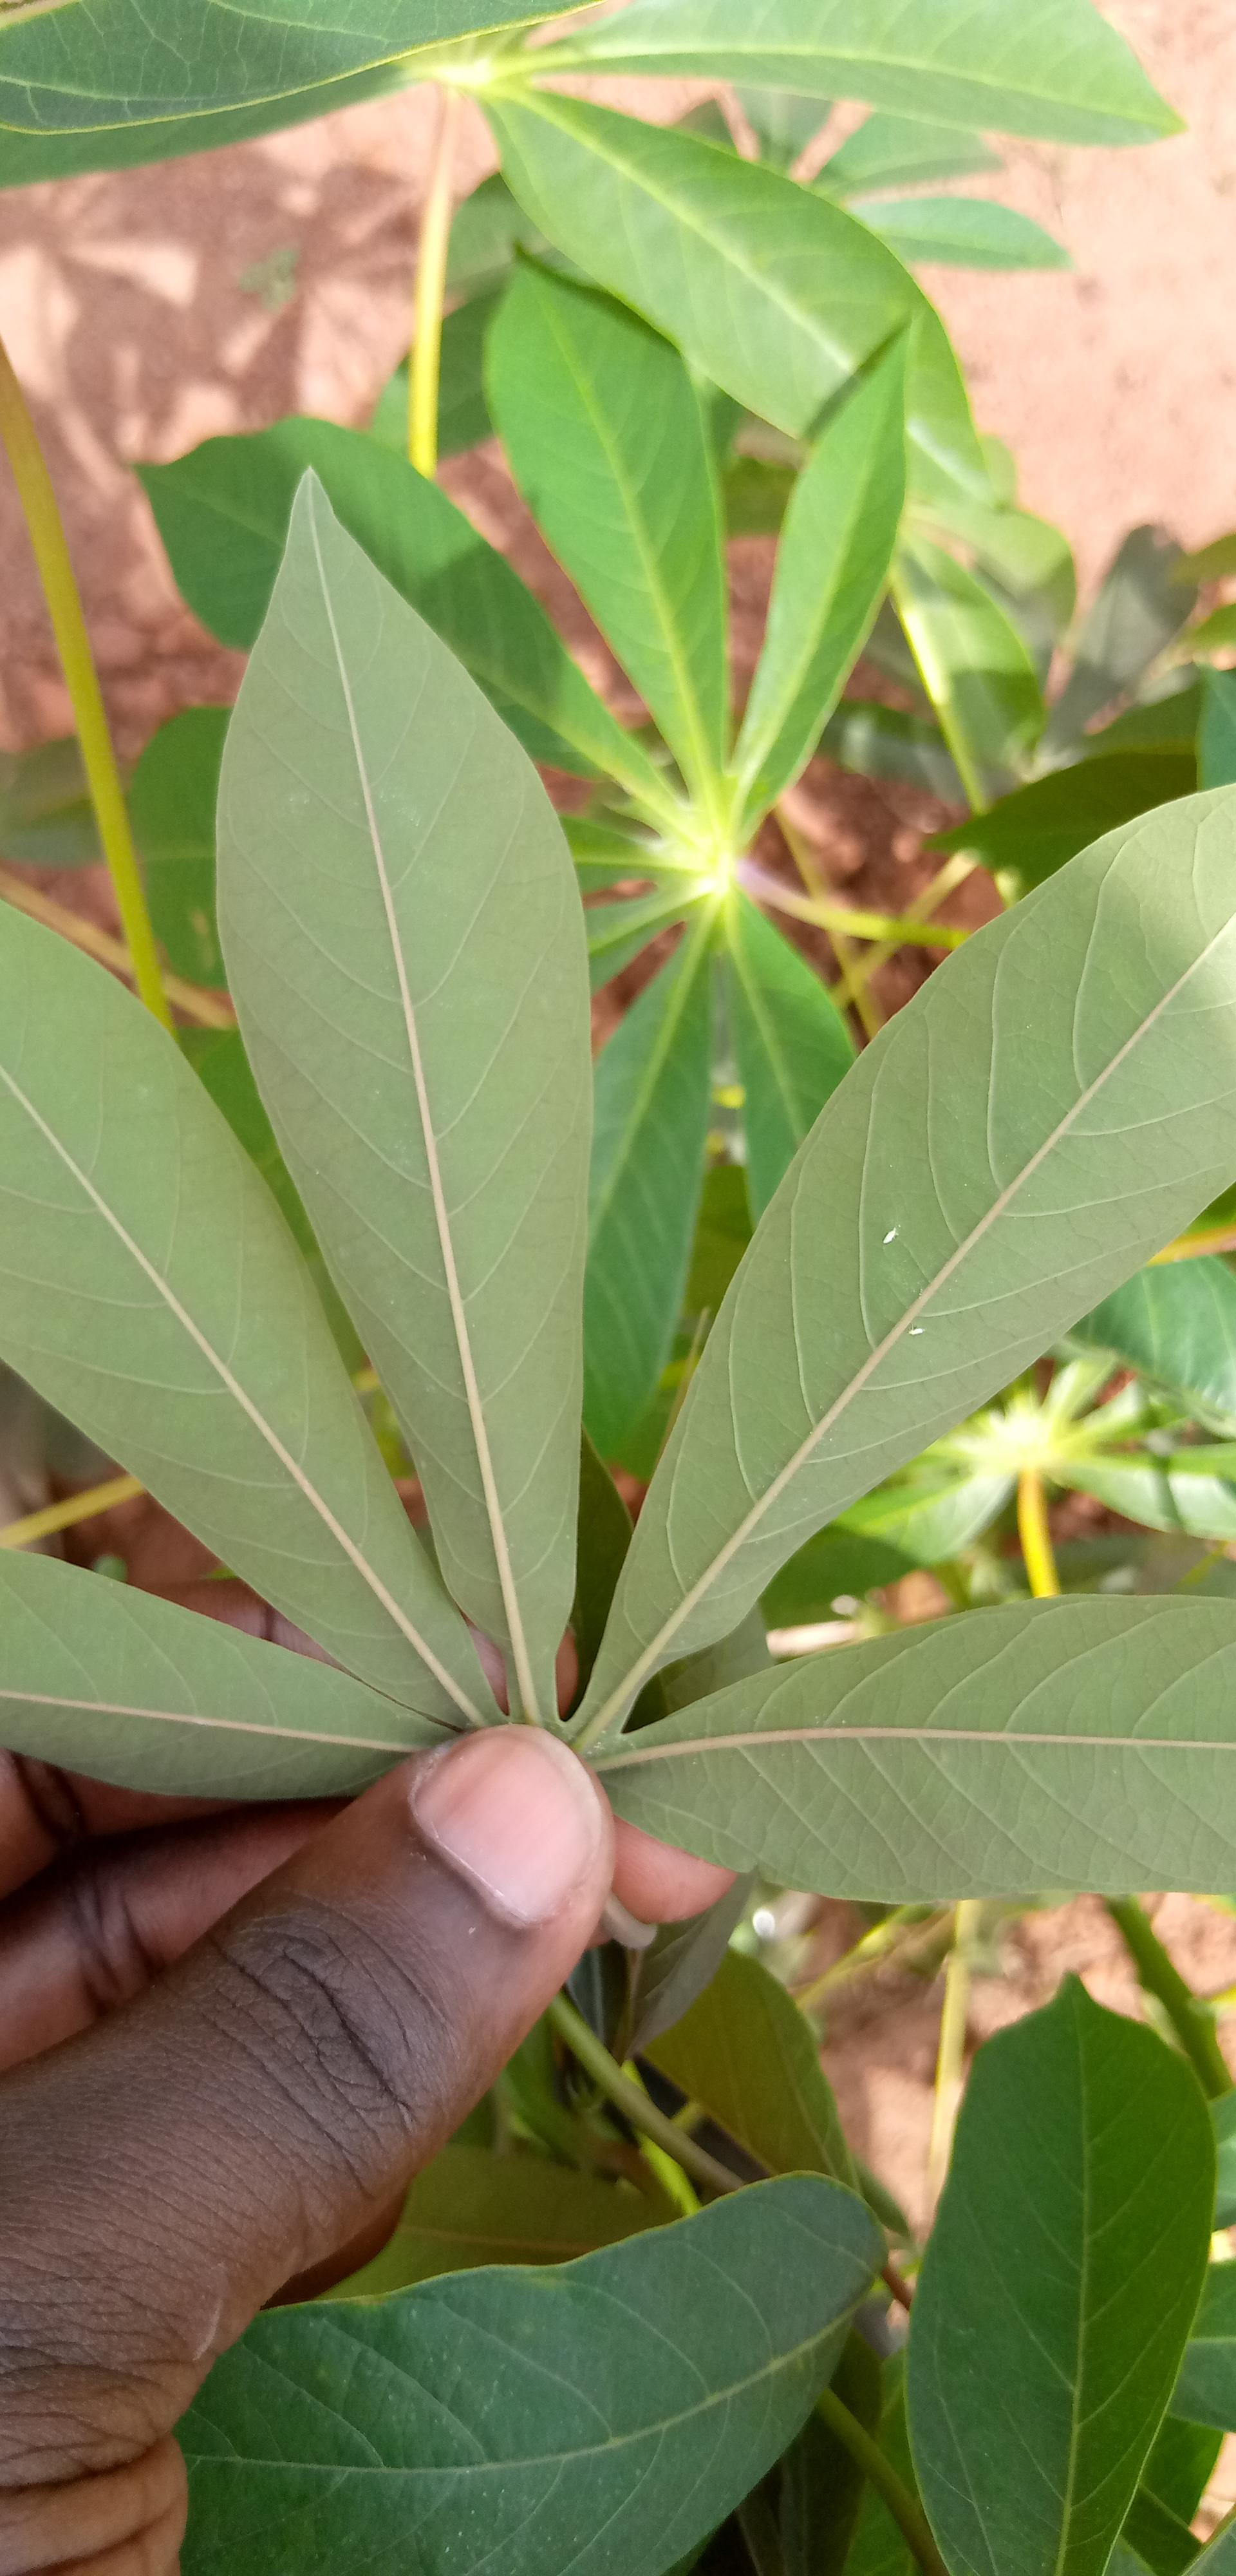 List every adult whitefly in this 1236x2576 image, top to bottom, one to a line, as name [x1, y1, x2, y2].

whitefly [878, 1226, 899, 1251]
whitefly [904, 1324, 928, 1341]